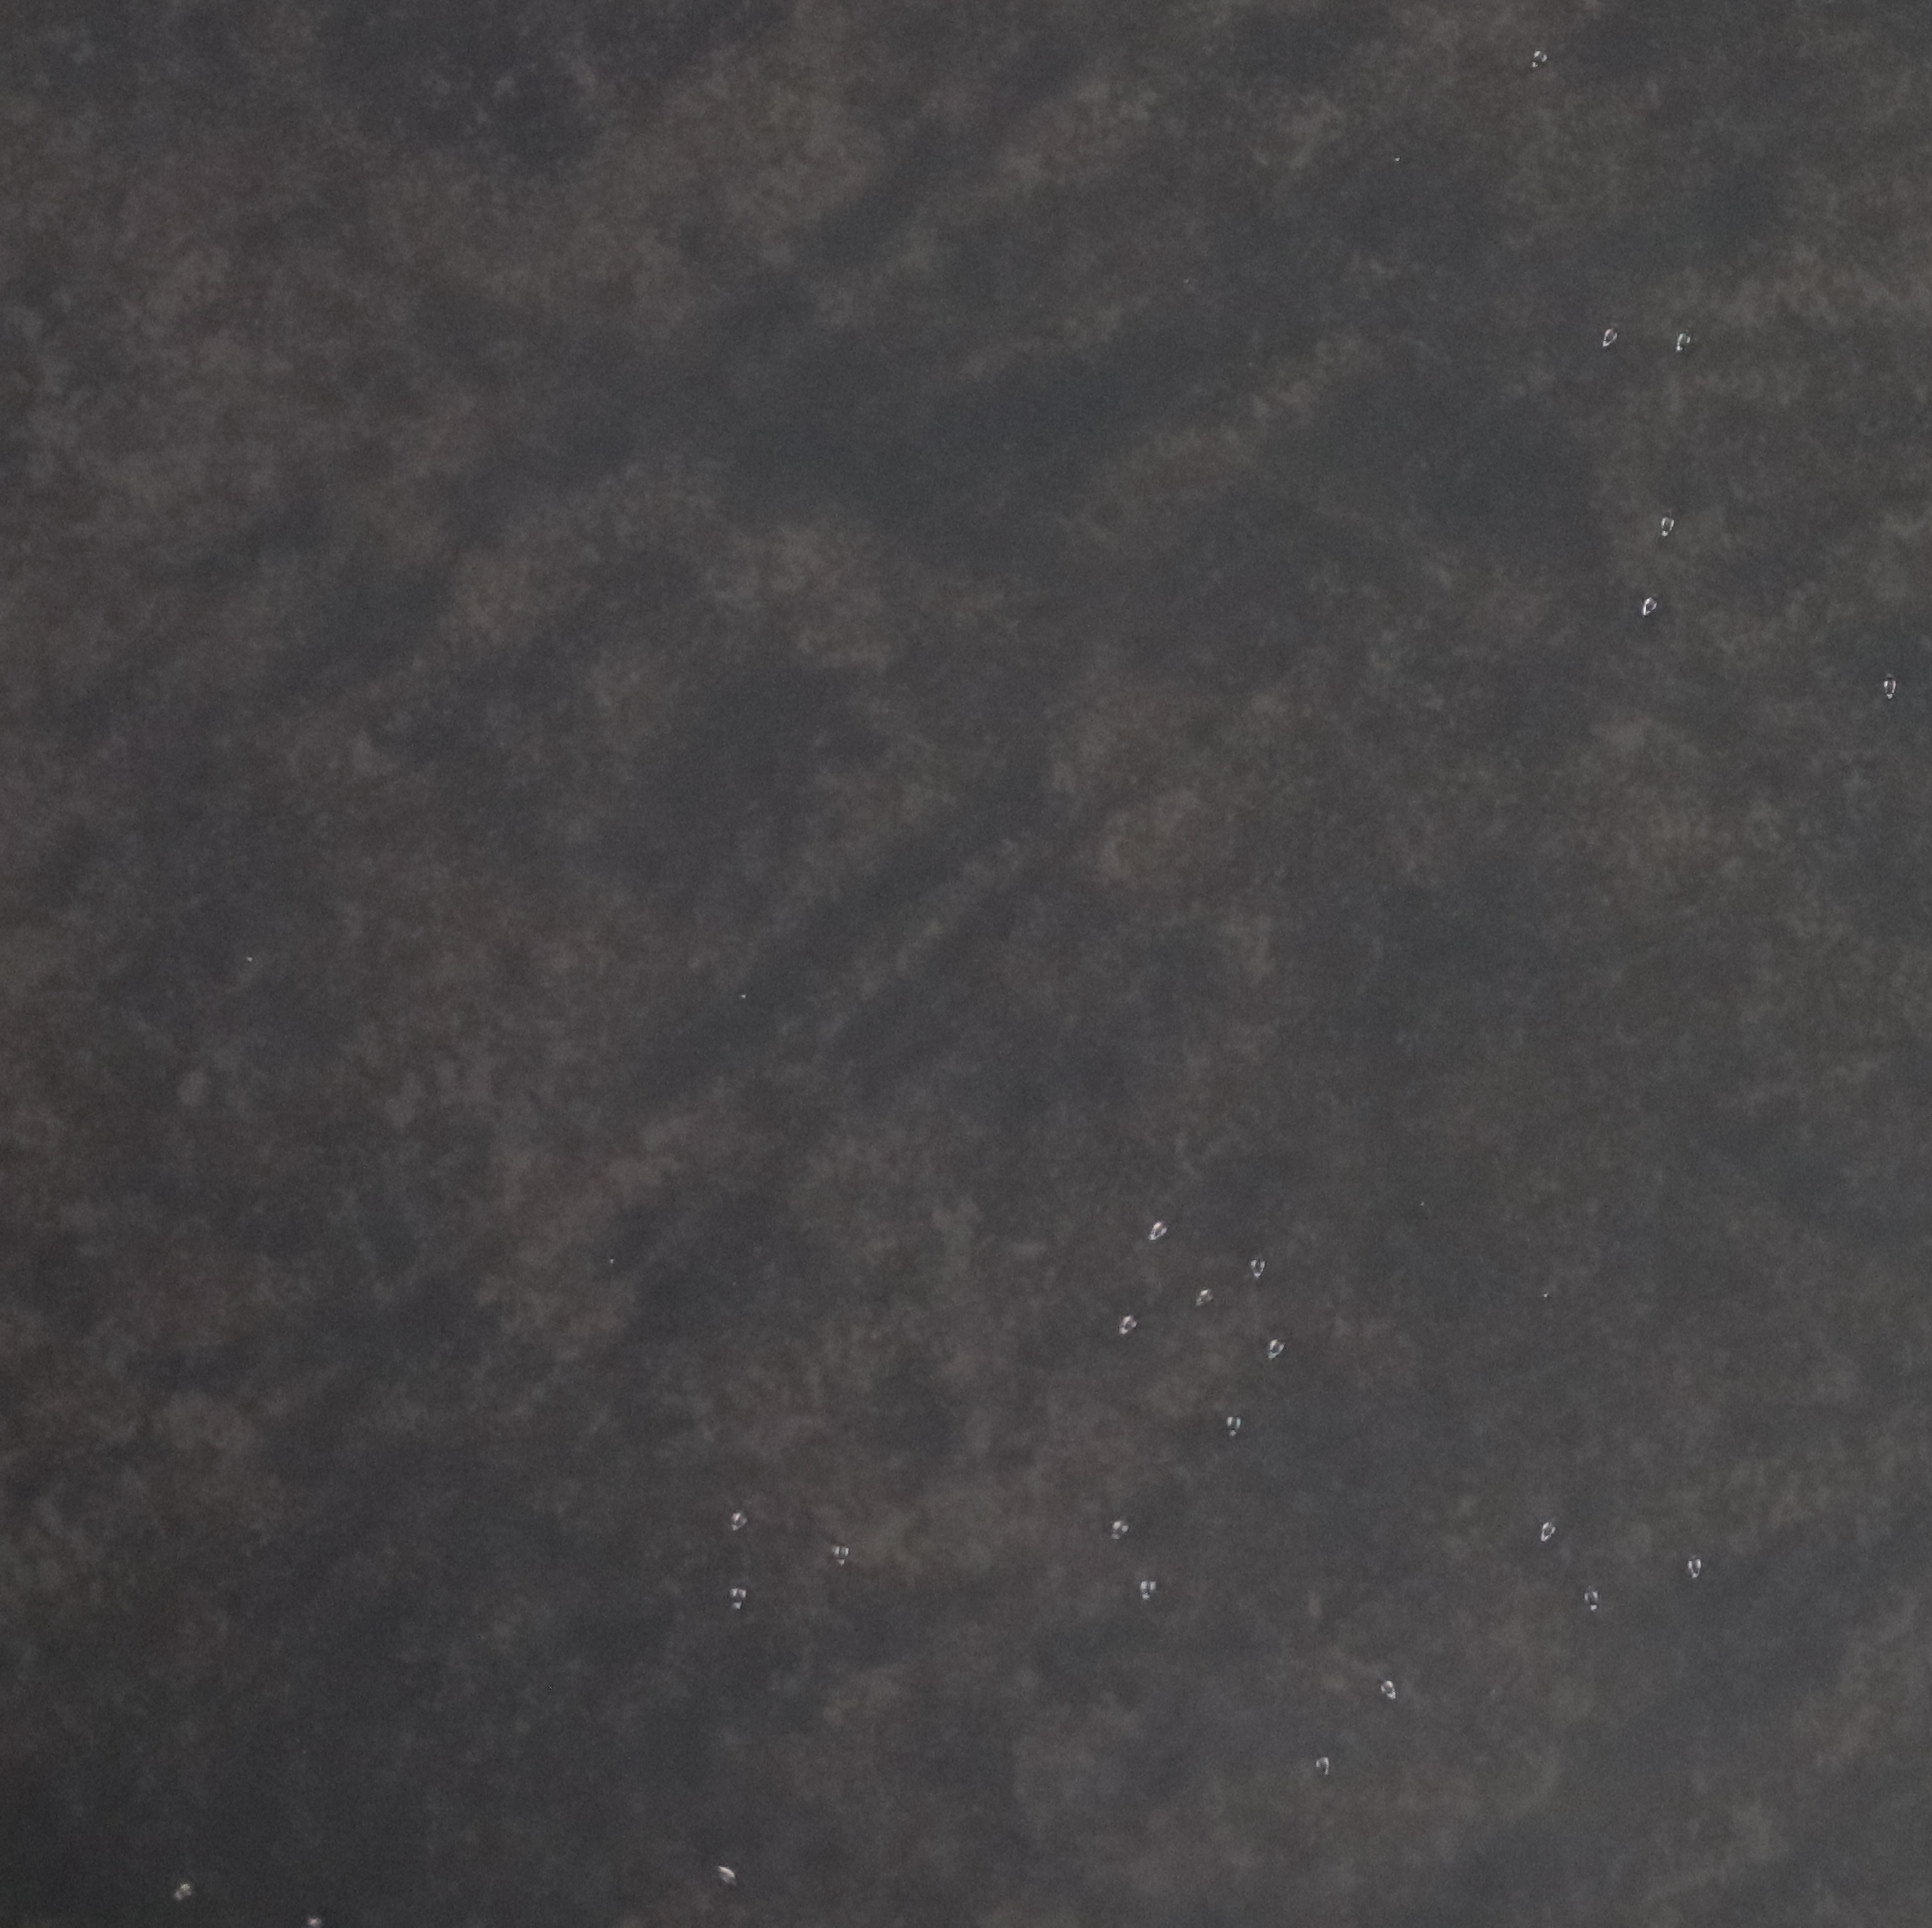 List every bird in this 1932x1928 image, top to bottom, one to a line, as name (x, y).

brant (1540, 57)
brant (1617, 336)
brant (1689, 341)
brant (1663, 526)
brant (1642, 603)
brant (1896, 687)
brant (1158, 1223)
brant (1265, 1263)
brant (1207, 1299)
brant (1124, 1324)
brant (1272, 1353)
brant (1237, 1426)
brant (744, 1525)
brant (1116, 1529)
brant (1543, 1530)
brant (847, 1555)
brant (1698, 1561)
brant (1147, 1590)
brant (732, 1592)
brant (1594, 1598)
brant (1385, 1694)
brant (1309, 1759)
brant (727, 1876)
brant (182, 1885)
brant (310, 1921)